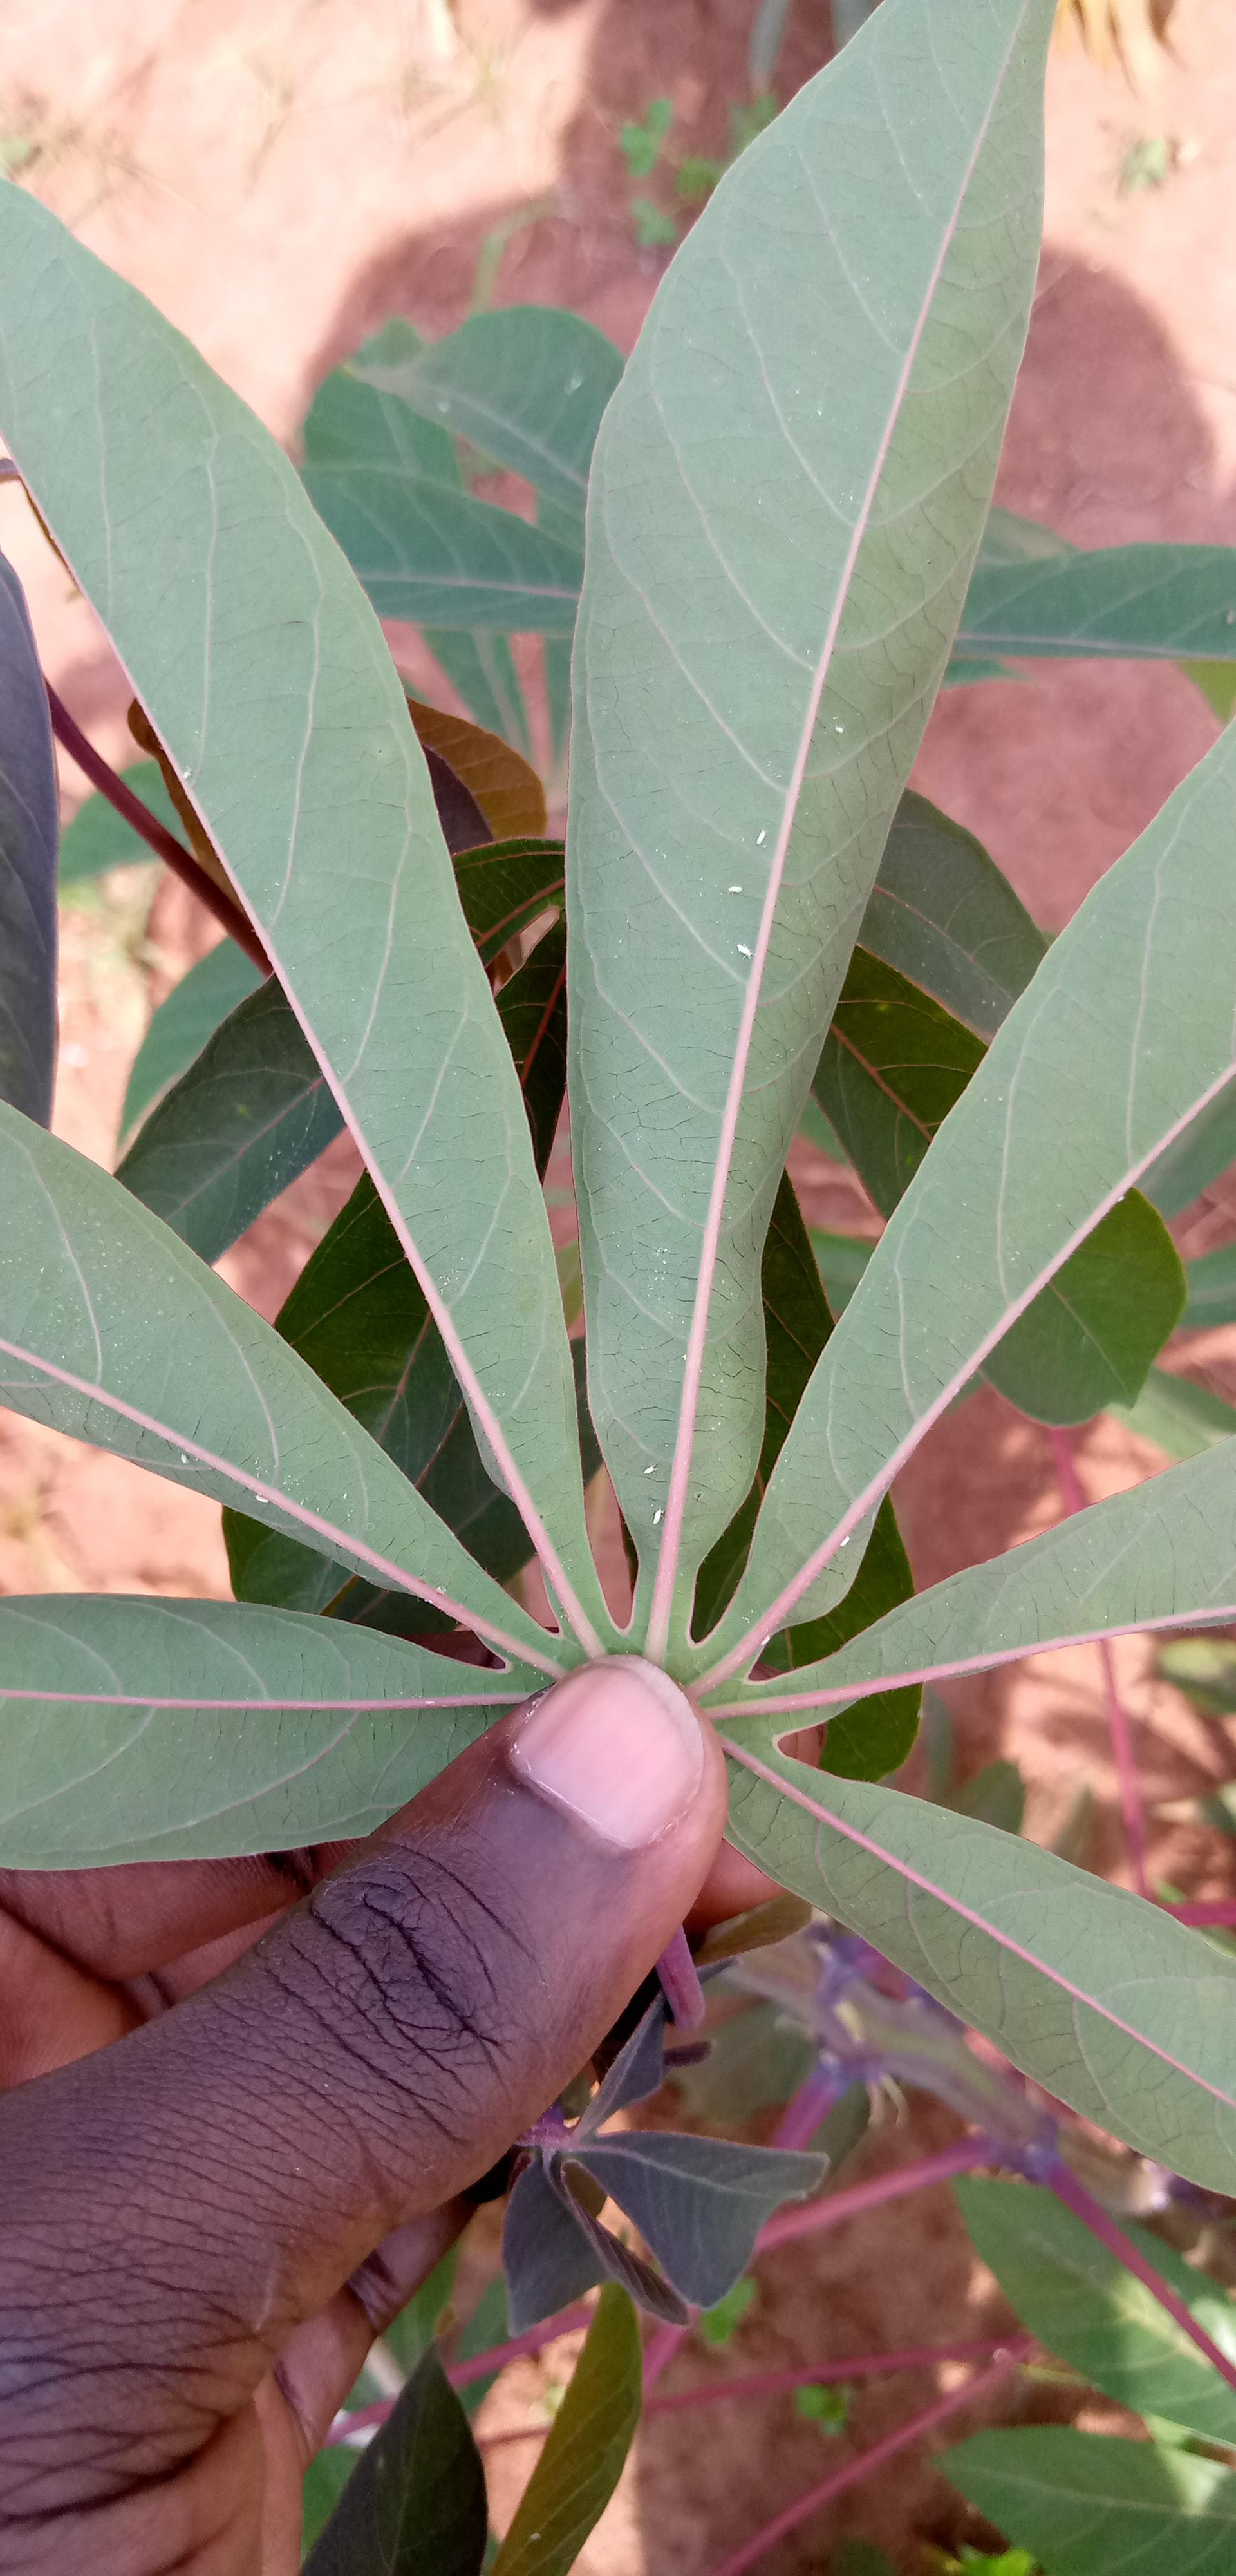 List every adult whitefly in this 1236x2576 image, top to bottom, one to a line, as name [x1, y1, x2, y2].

whitefly [832, 724, 845, 737]
whitefly [753, 828, 769, 848]
whitefly [724, 882, 744, 897]
whitefly [735, 941, 754, 961]
whitefly [179, 1452, 189, 1466]
whitefly [641, 1464, 659, 1477]
whitefly [253, 1494, 270, 1505]
whitefly [650, 1507, 665, 1526]
whitefly [839, 1533, 850, 1550]
whitefly [759, 1633, 771, 1649]